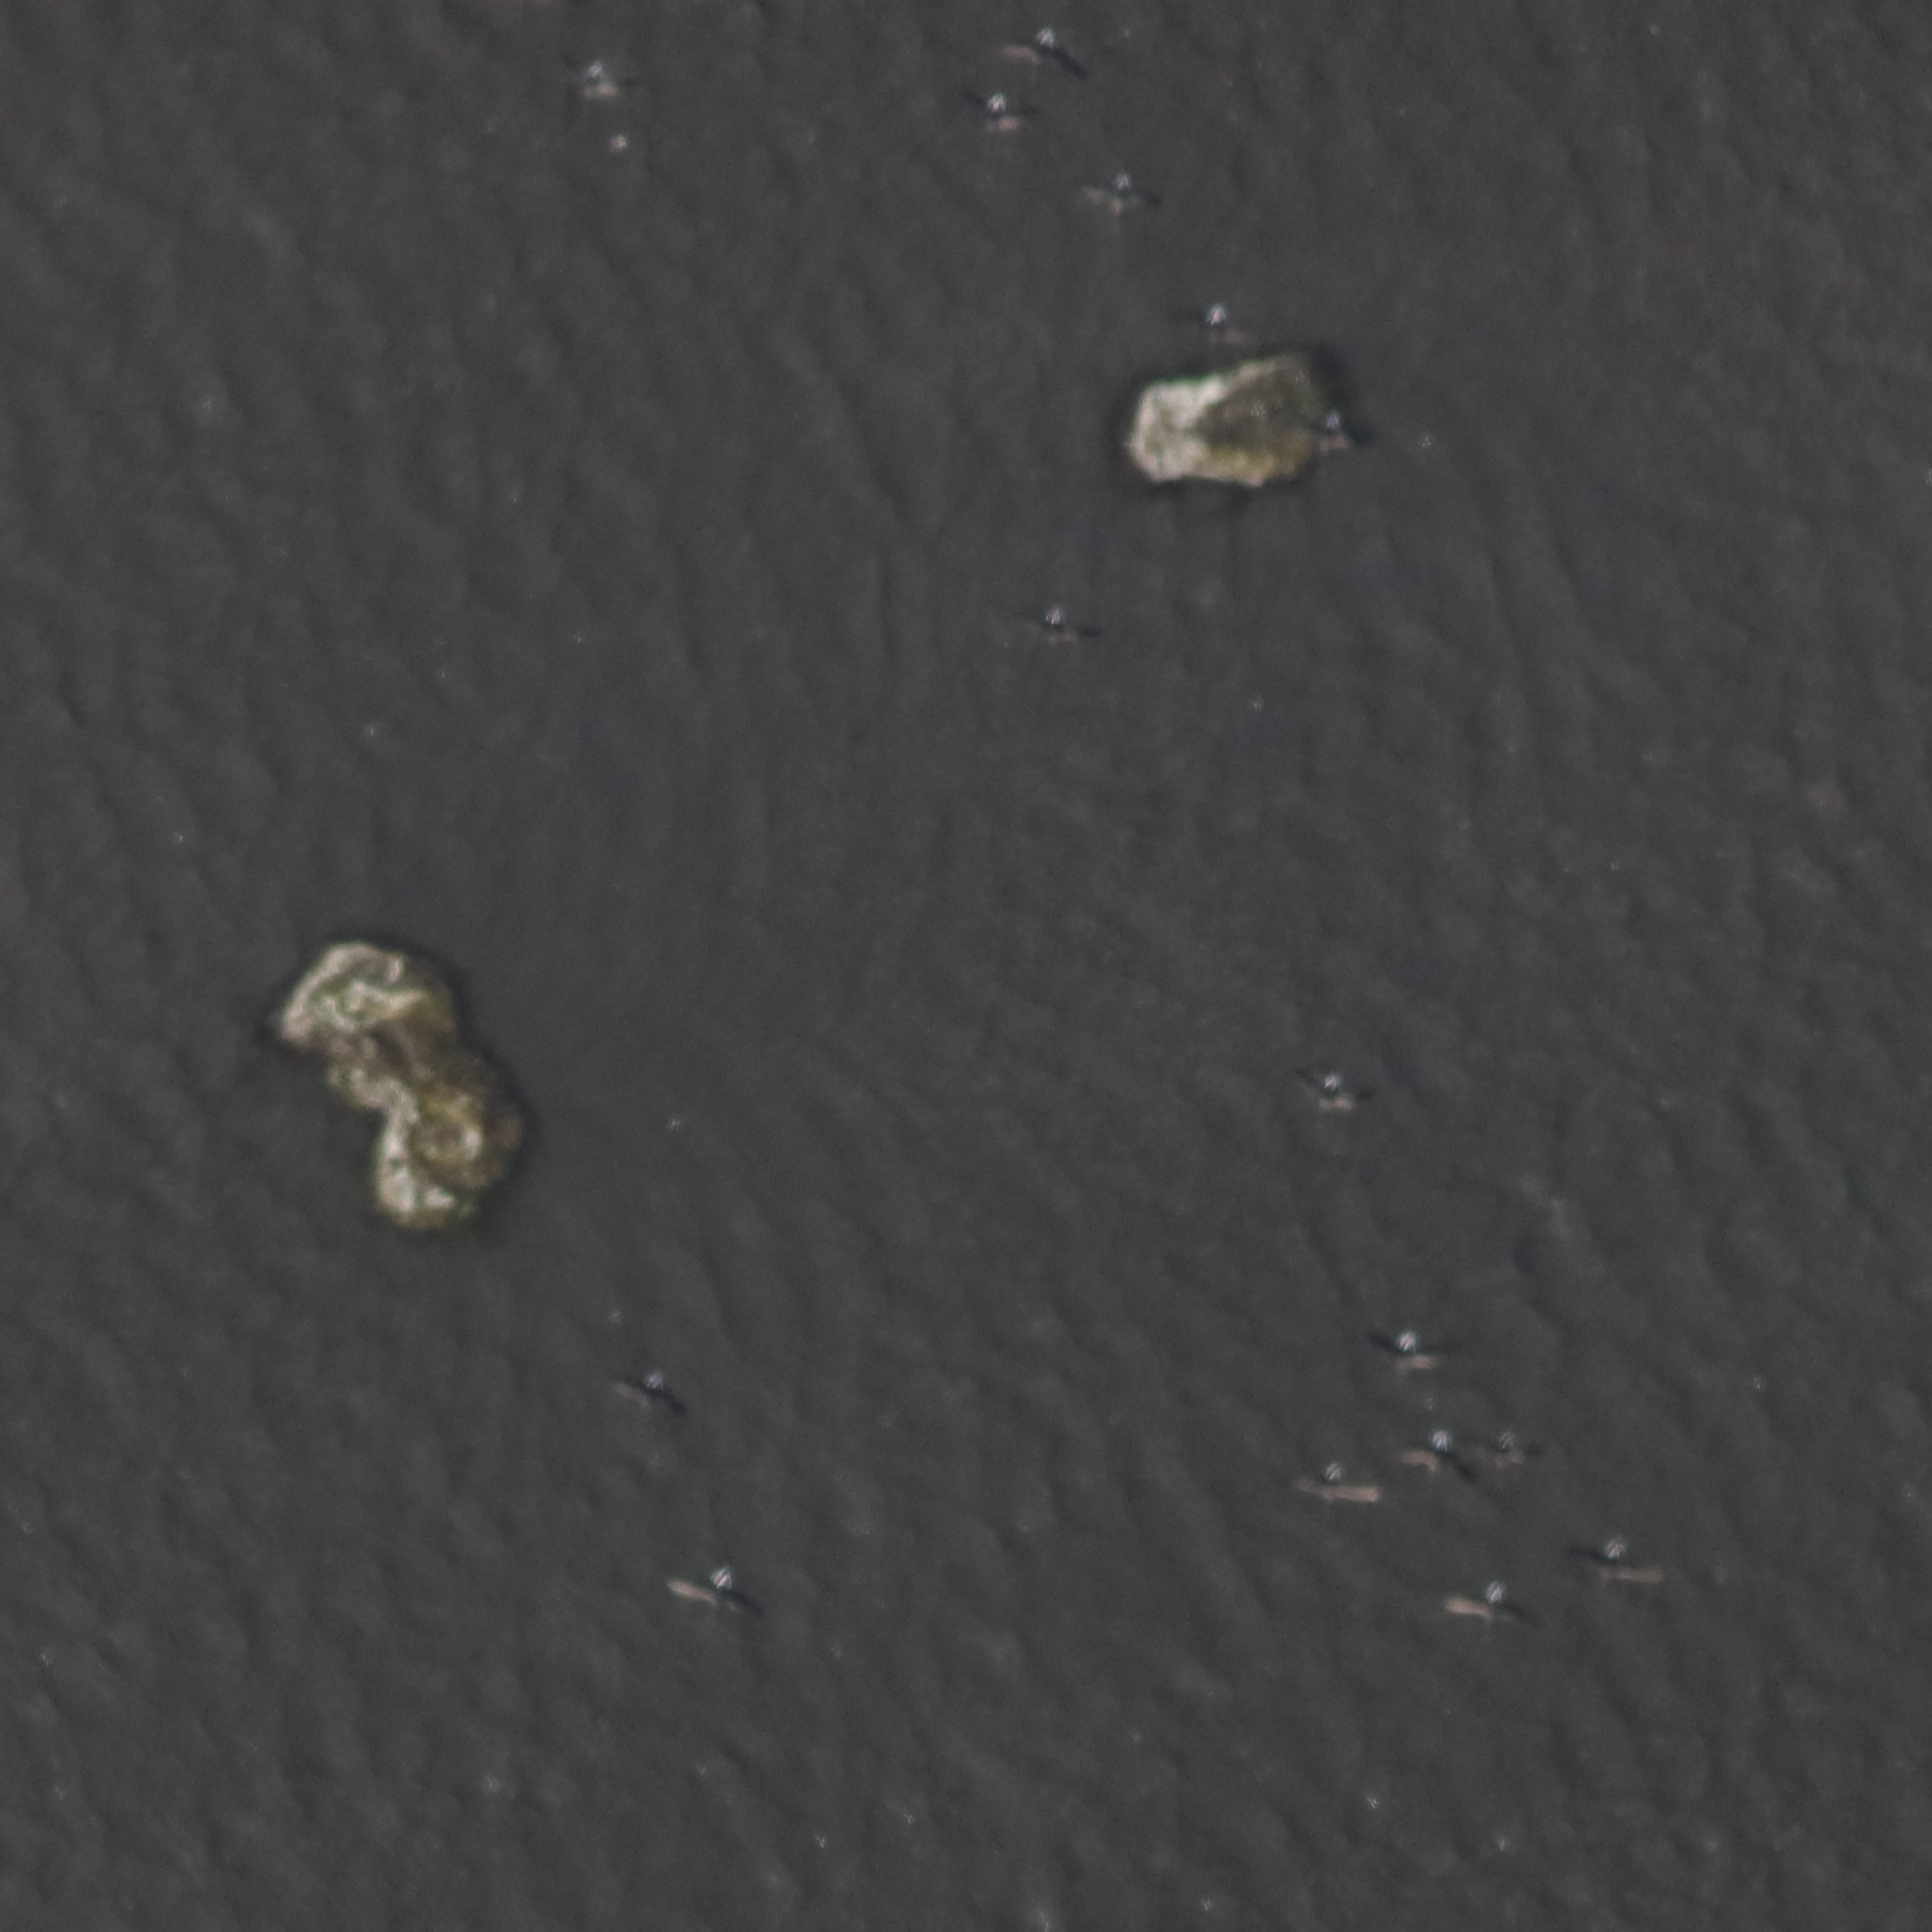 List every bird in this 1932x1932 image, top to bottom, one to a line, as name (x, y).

brant (1039, 52)
brant (591, 82)
brant (997, 120)
brant (1120, 197)
brant (1218, 330)
brant (1327, 436)
brant (1054, 631)
brant (1327, 1094)
brant (1403, 1358)
brant (651, 1395)
brant (1498, 1452)
brant (1439, 1460)
brant (1329, 1489)
brant (1608, 1566)
brant (718, 1593)
brant (1494, 1607)